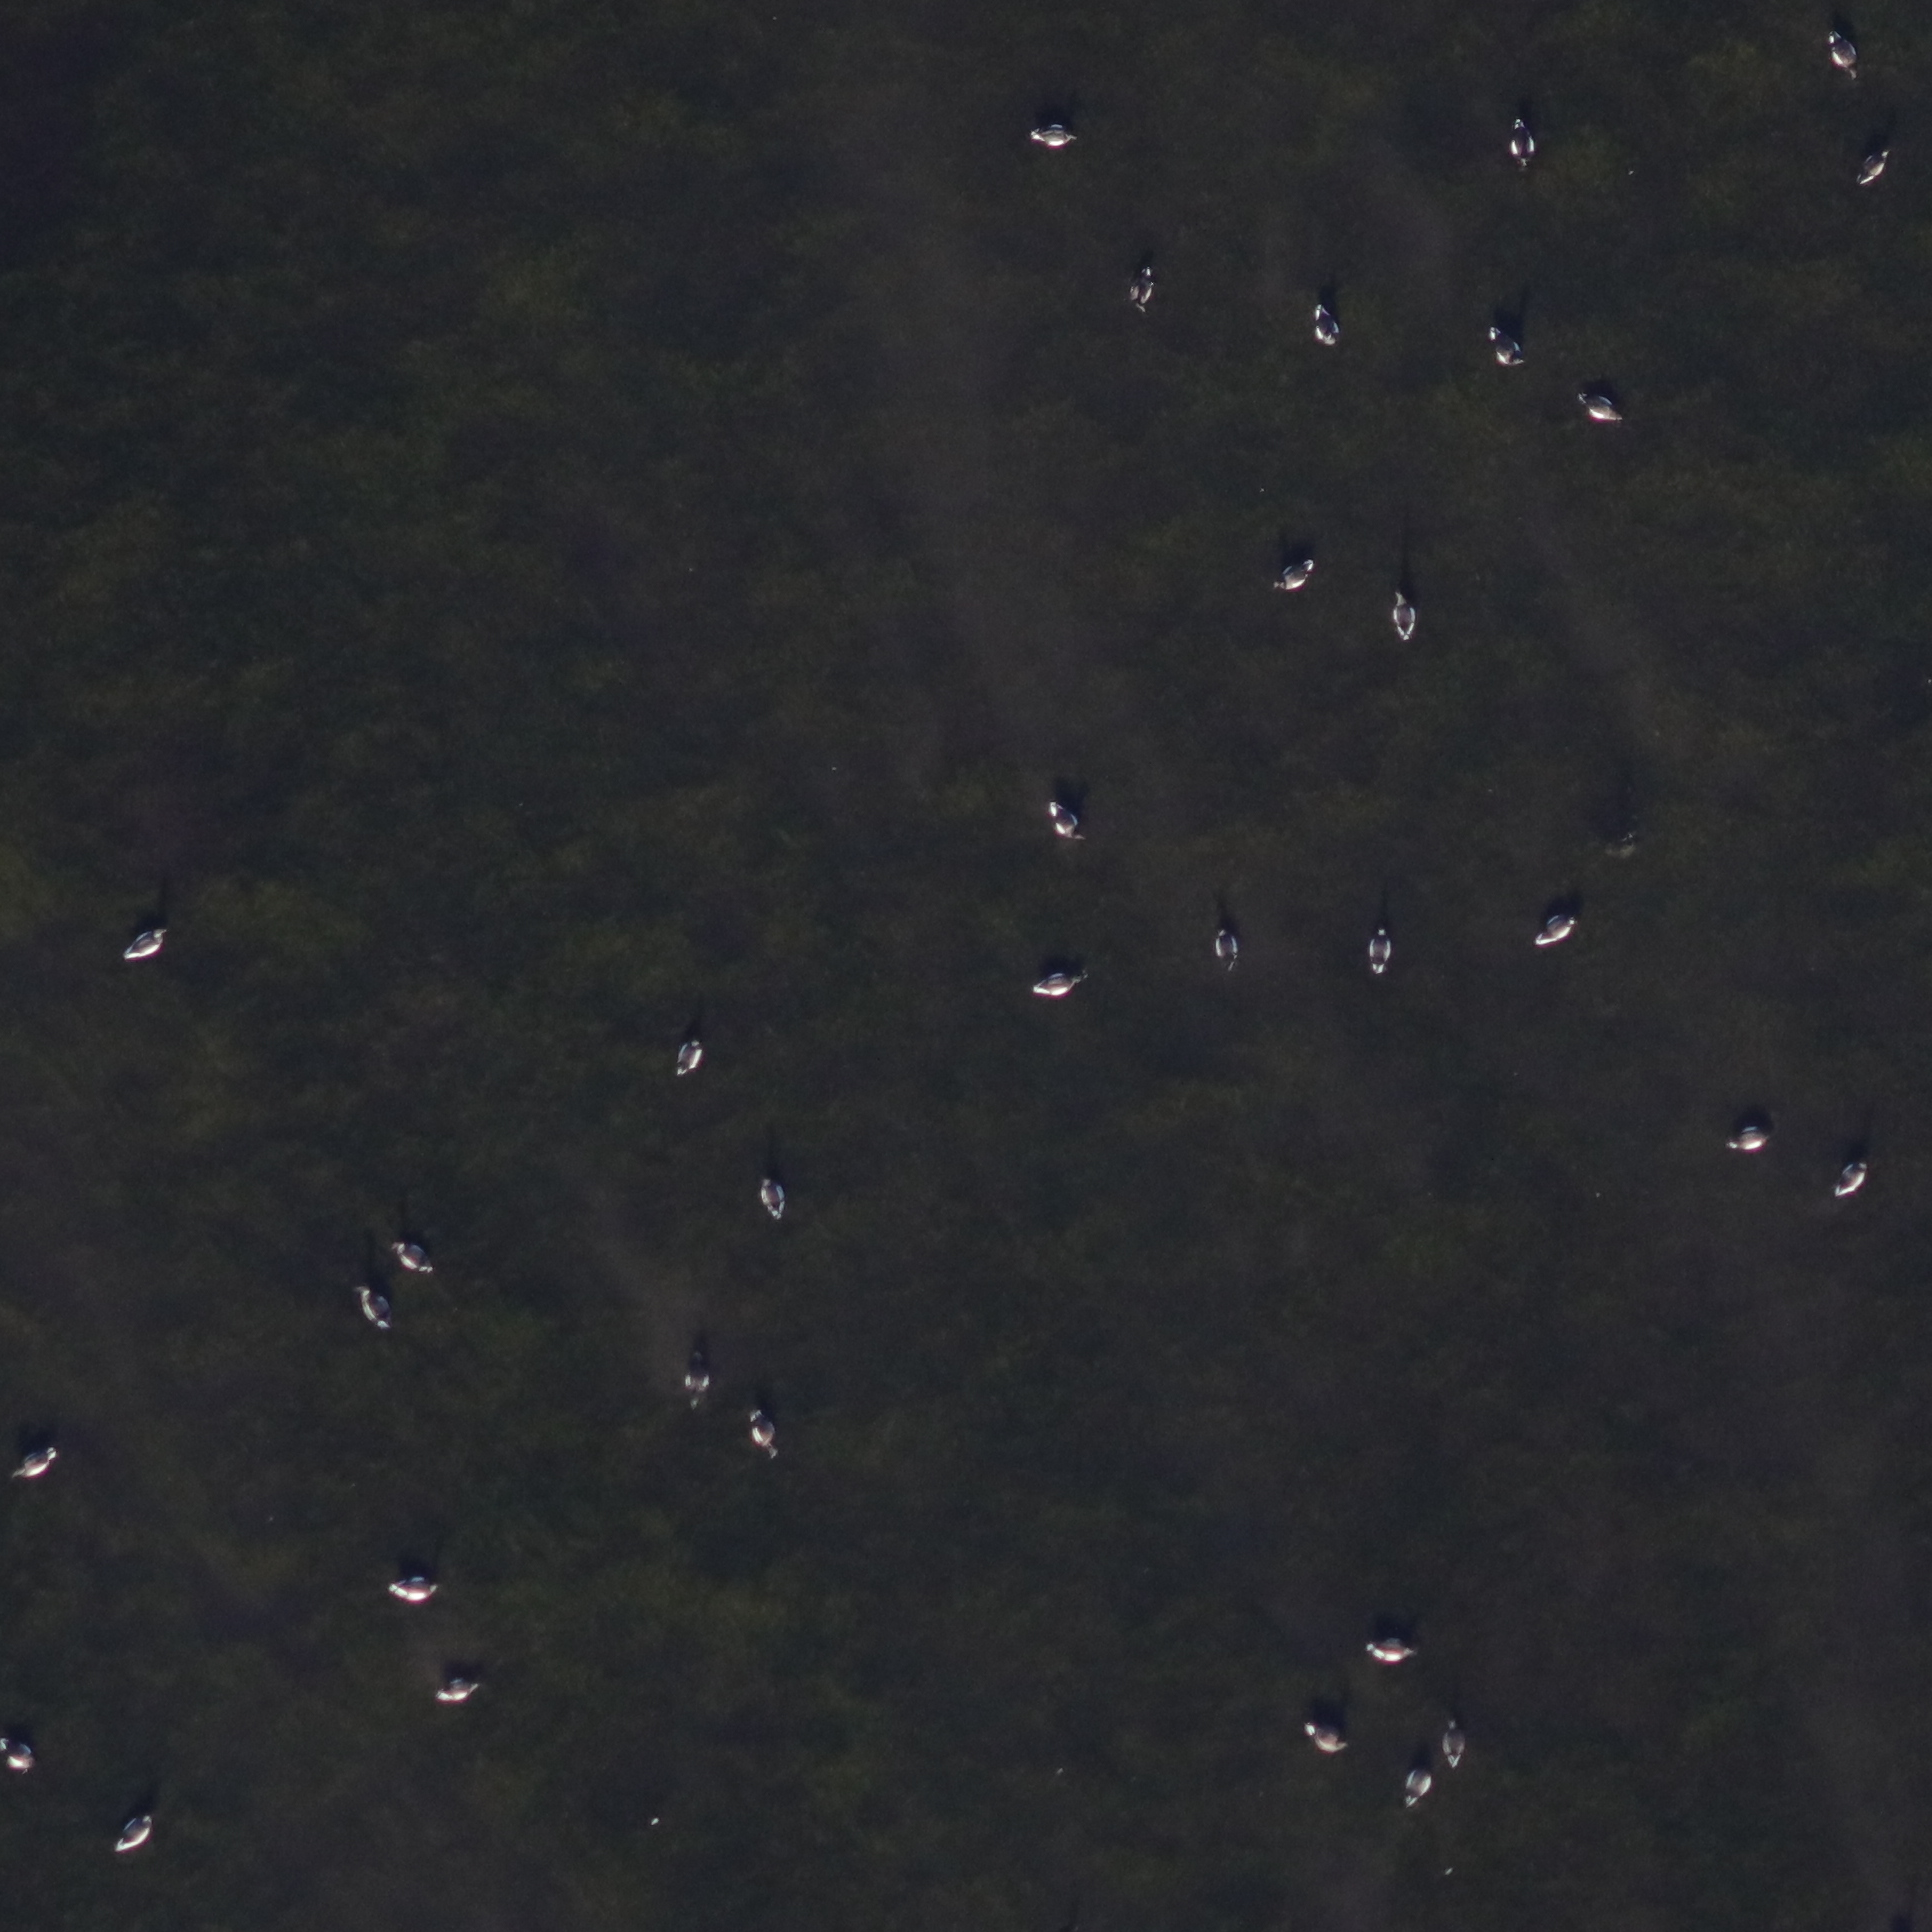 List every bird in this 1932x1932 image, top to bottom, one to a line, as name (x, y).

brant (1844, 51)
brant (1054, 133)
brant (1522, 141)
brant (1871, 164)
brant (1140, 286)
brant (1326, 322)
brant (1506, 345)
brant (1602, 404)
brant (1296, 574)
brant (1403, 613)
brant (1064, 818)
brant (1558, 927)
brant (144, 941)
brant (1226, 948)
brant (1380, 950)
brant (1058, 982)
brant (688, 1055)
brant (1751, 1138)
brant (1852, 1178)
brant (772, 1196)
brant (412, 1256)
brant (377, 1308)
brant (694, 1382)
brant (764, 1432)
brant (35, 1461)
brant (414, 1586)
brant (1393, 1647)
brant (456, 1688)
brant (1327, 1736)
brant (1453, 1740)
brant (20, 1754)
brant (1417, 1785)
brant (133, 1833)